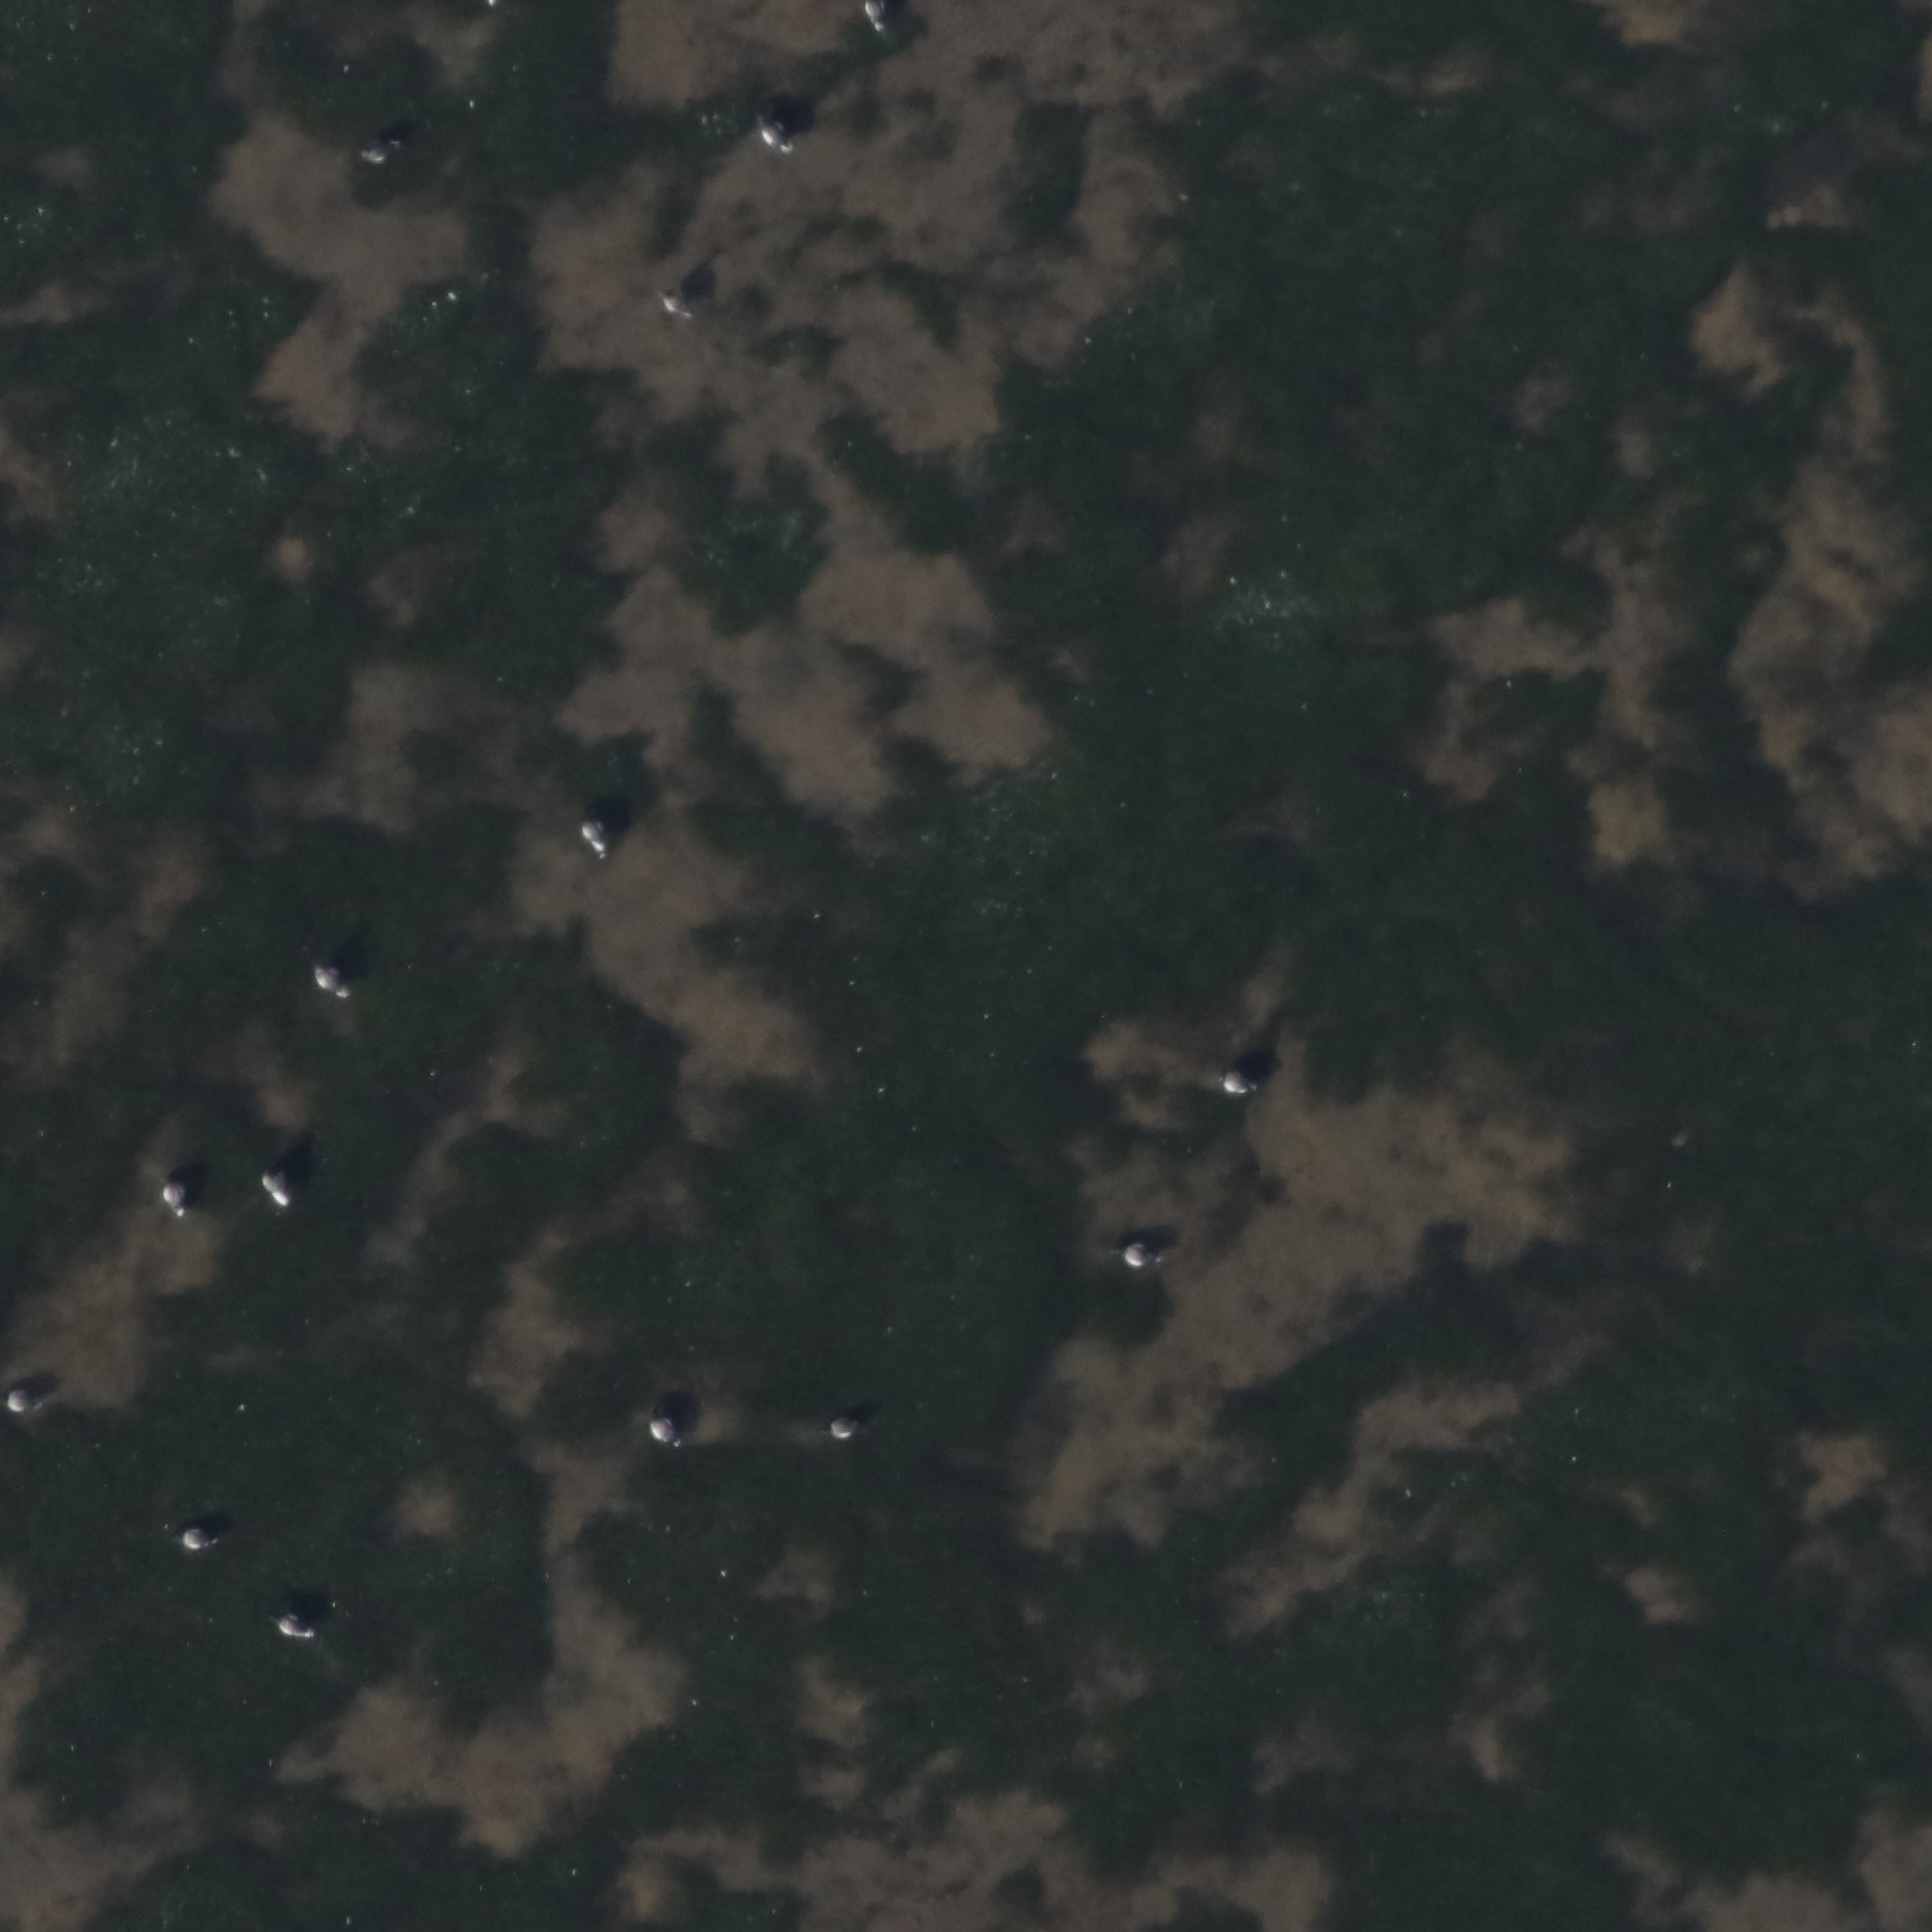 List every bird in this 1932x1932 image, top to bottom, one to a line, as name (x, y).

brant (876, 10)
brant (775, 133)
brant (380, 151)
brant (676, 302)
brant (597, 833)
brant (329, 979)
brant (1238, 1080)
brant (278, 1186)
brant (175, 1195)
brant (1139, 1254)
brant (23, 1401)
brant (844, 1426)
brant (666, 1428)
brant (197, 1537)
brant (295, 1625)